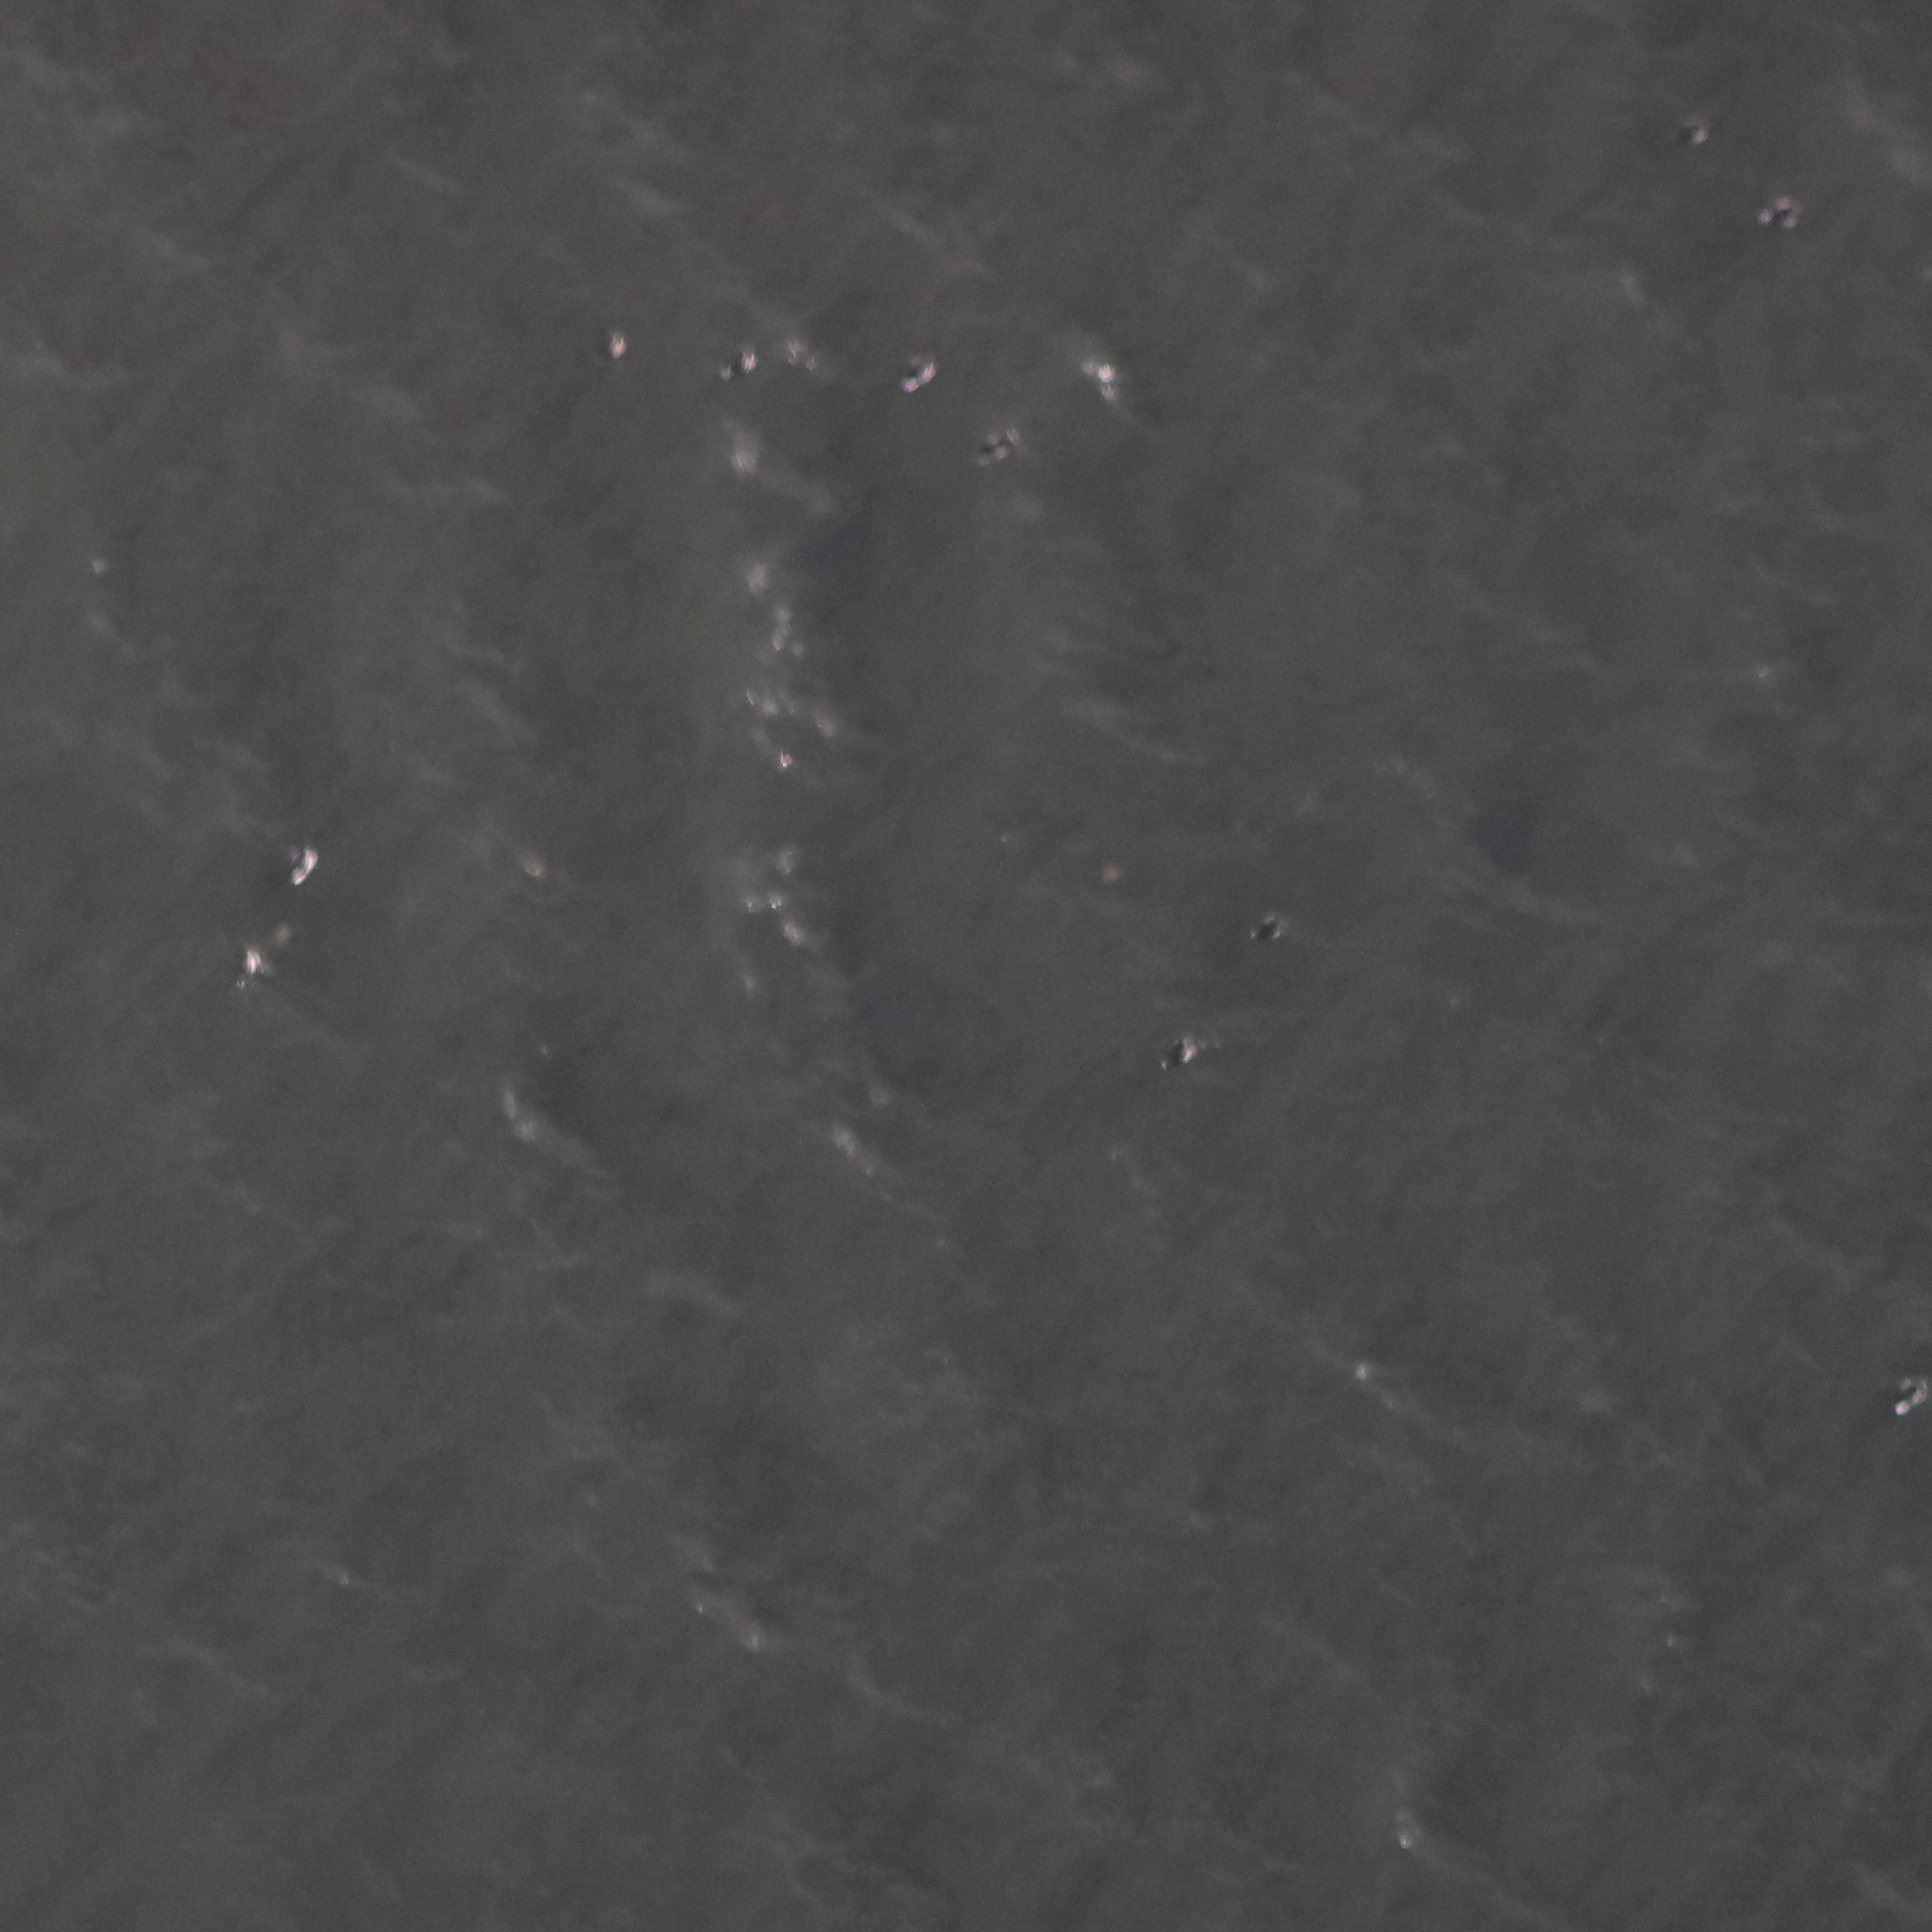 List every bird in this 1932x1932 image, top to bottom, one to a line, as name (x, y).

brant (1691, 128)
brant (1779, 216)
brant (613, 344)
brant (736, 366)
brant (925, 370)
brant (994, 446)
brant (298, 859)
brant (1268, 930)
brant (253, 961)
brant (1181, 1057)
brant (1911, 1393)